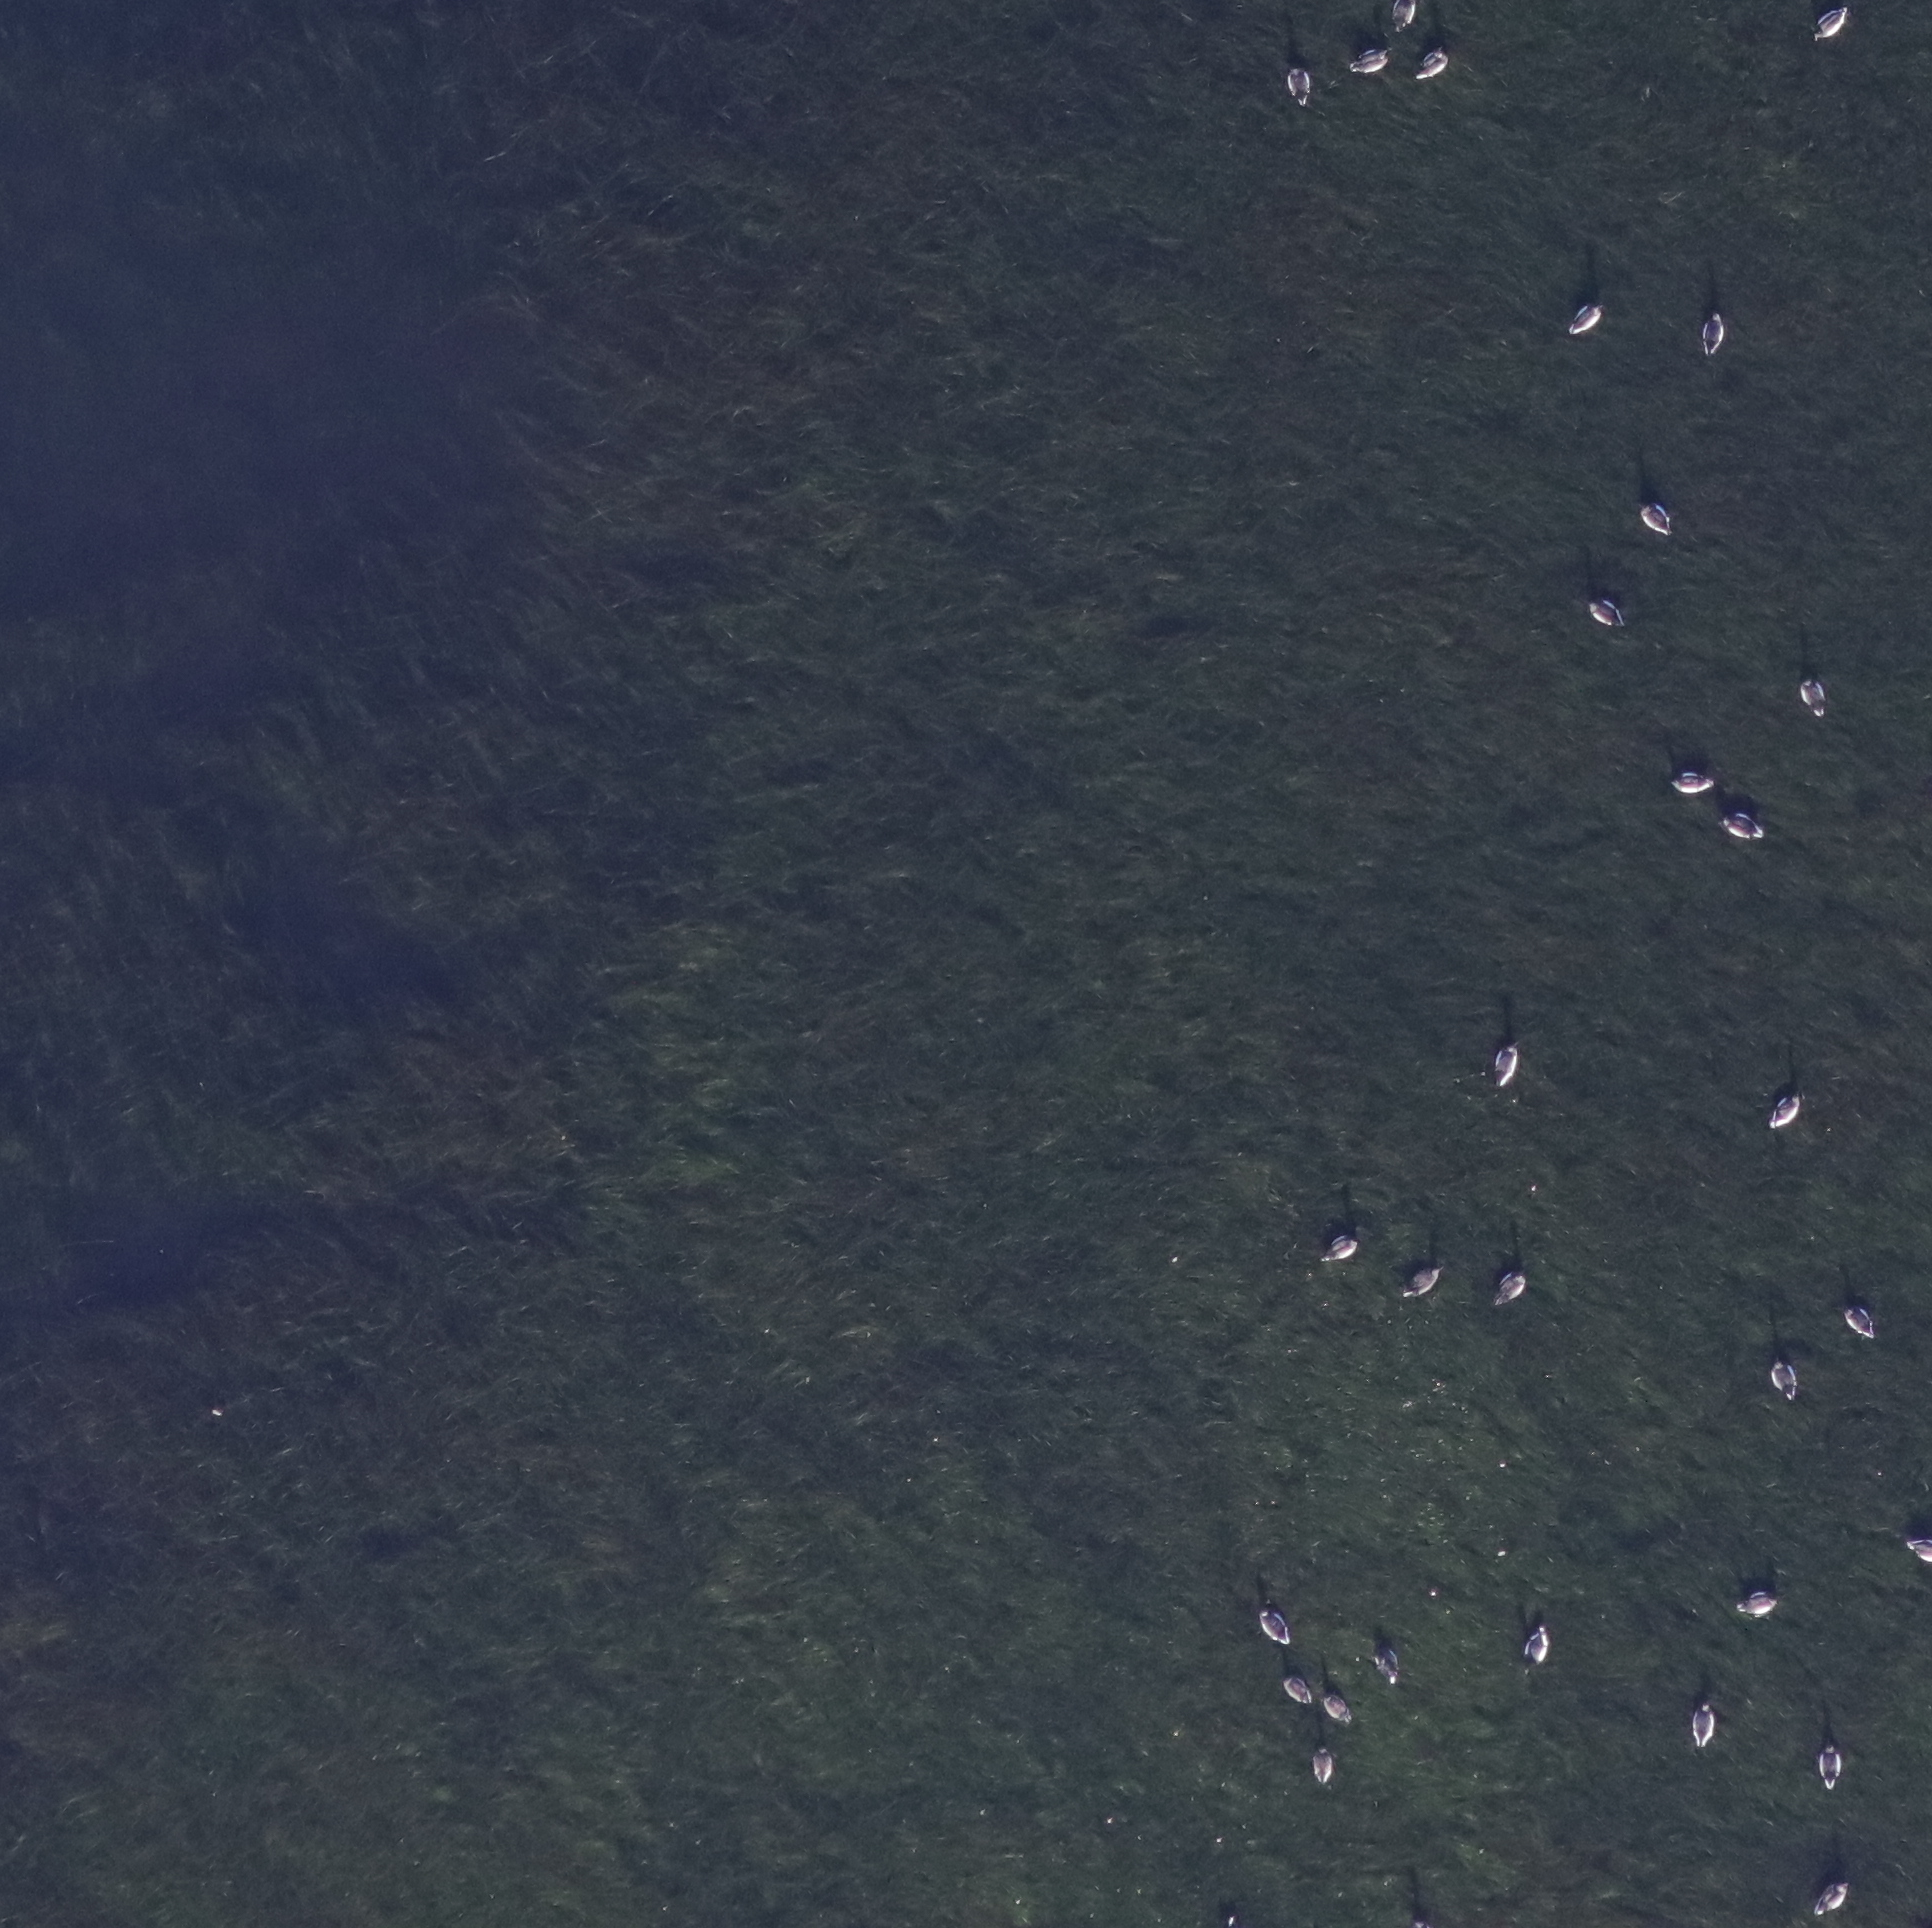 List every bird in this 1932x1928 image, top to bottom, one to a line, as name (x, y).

brant (1402, 10)
brant (1830, 22)
brant (1370, 60)
brant (1430, 65)
brant (1299, 85)
brant (1585, 319)
brant (1713, 334)
brant (1654, 517)
brant (1605, 613)
brant (1814, 696)
brant (1693, 782)
brant (1743, 827)
brant (1506, 1065)
brant (1786, 1111)
brant (1341, 1246)
brant (1423, 1279)
brant (1511, 1286)
brant (1860, 1321)
brant (1784, 1378)
brant (1930, 1549)
brant (1758, 1601)
brant (1274, 1625)
brant (1536, 1645)
brant (1388, 1662)
brant (1296, 1689)
brant (1339, 1706)
brant (1703, 1722)
brant (1830, 1764)
brant (1324, 1765)
brant (1830, 1898)